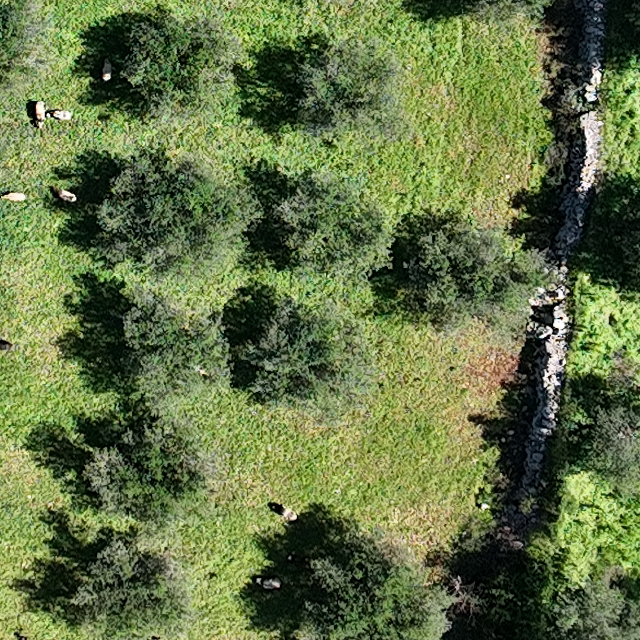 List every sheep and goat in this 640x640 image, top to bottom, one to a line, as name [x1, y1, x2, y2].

sheep [318, 0, 330, 12]
sheep [103, 59, 112, 81]
sheep [35, 101, 45, 129]
sheep [46, 110, 73, 120]
sheep [52, 184, 77, 203]
sheep [0, 193, 26, 202]
sheep [0, 340, 12, 350]
sheep [193, 365, 211, 378]
sheep [278, 504, 298, 522]
sheep [256, 576, 281, 589]